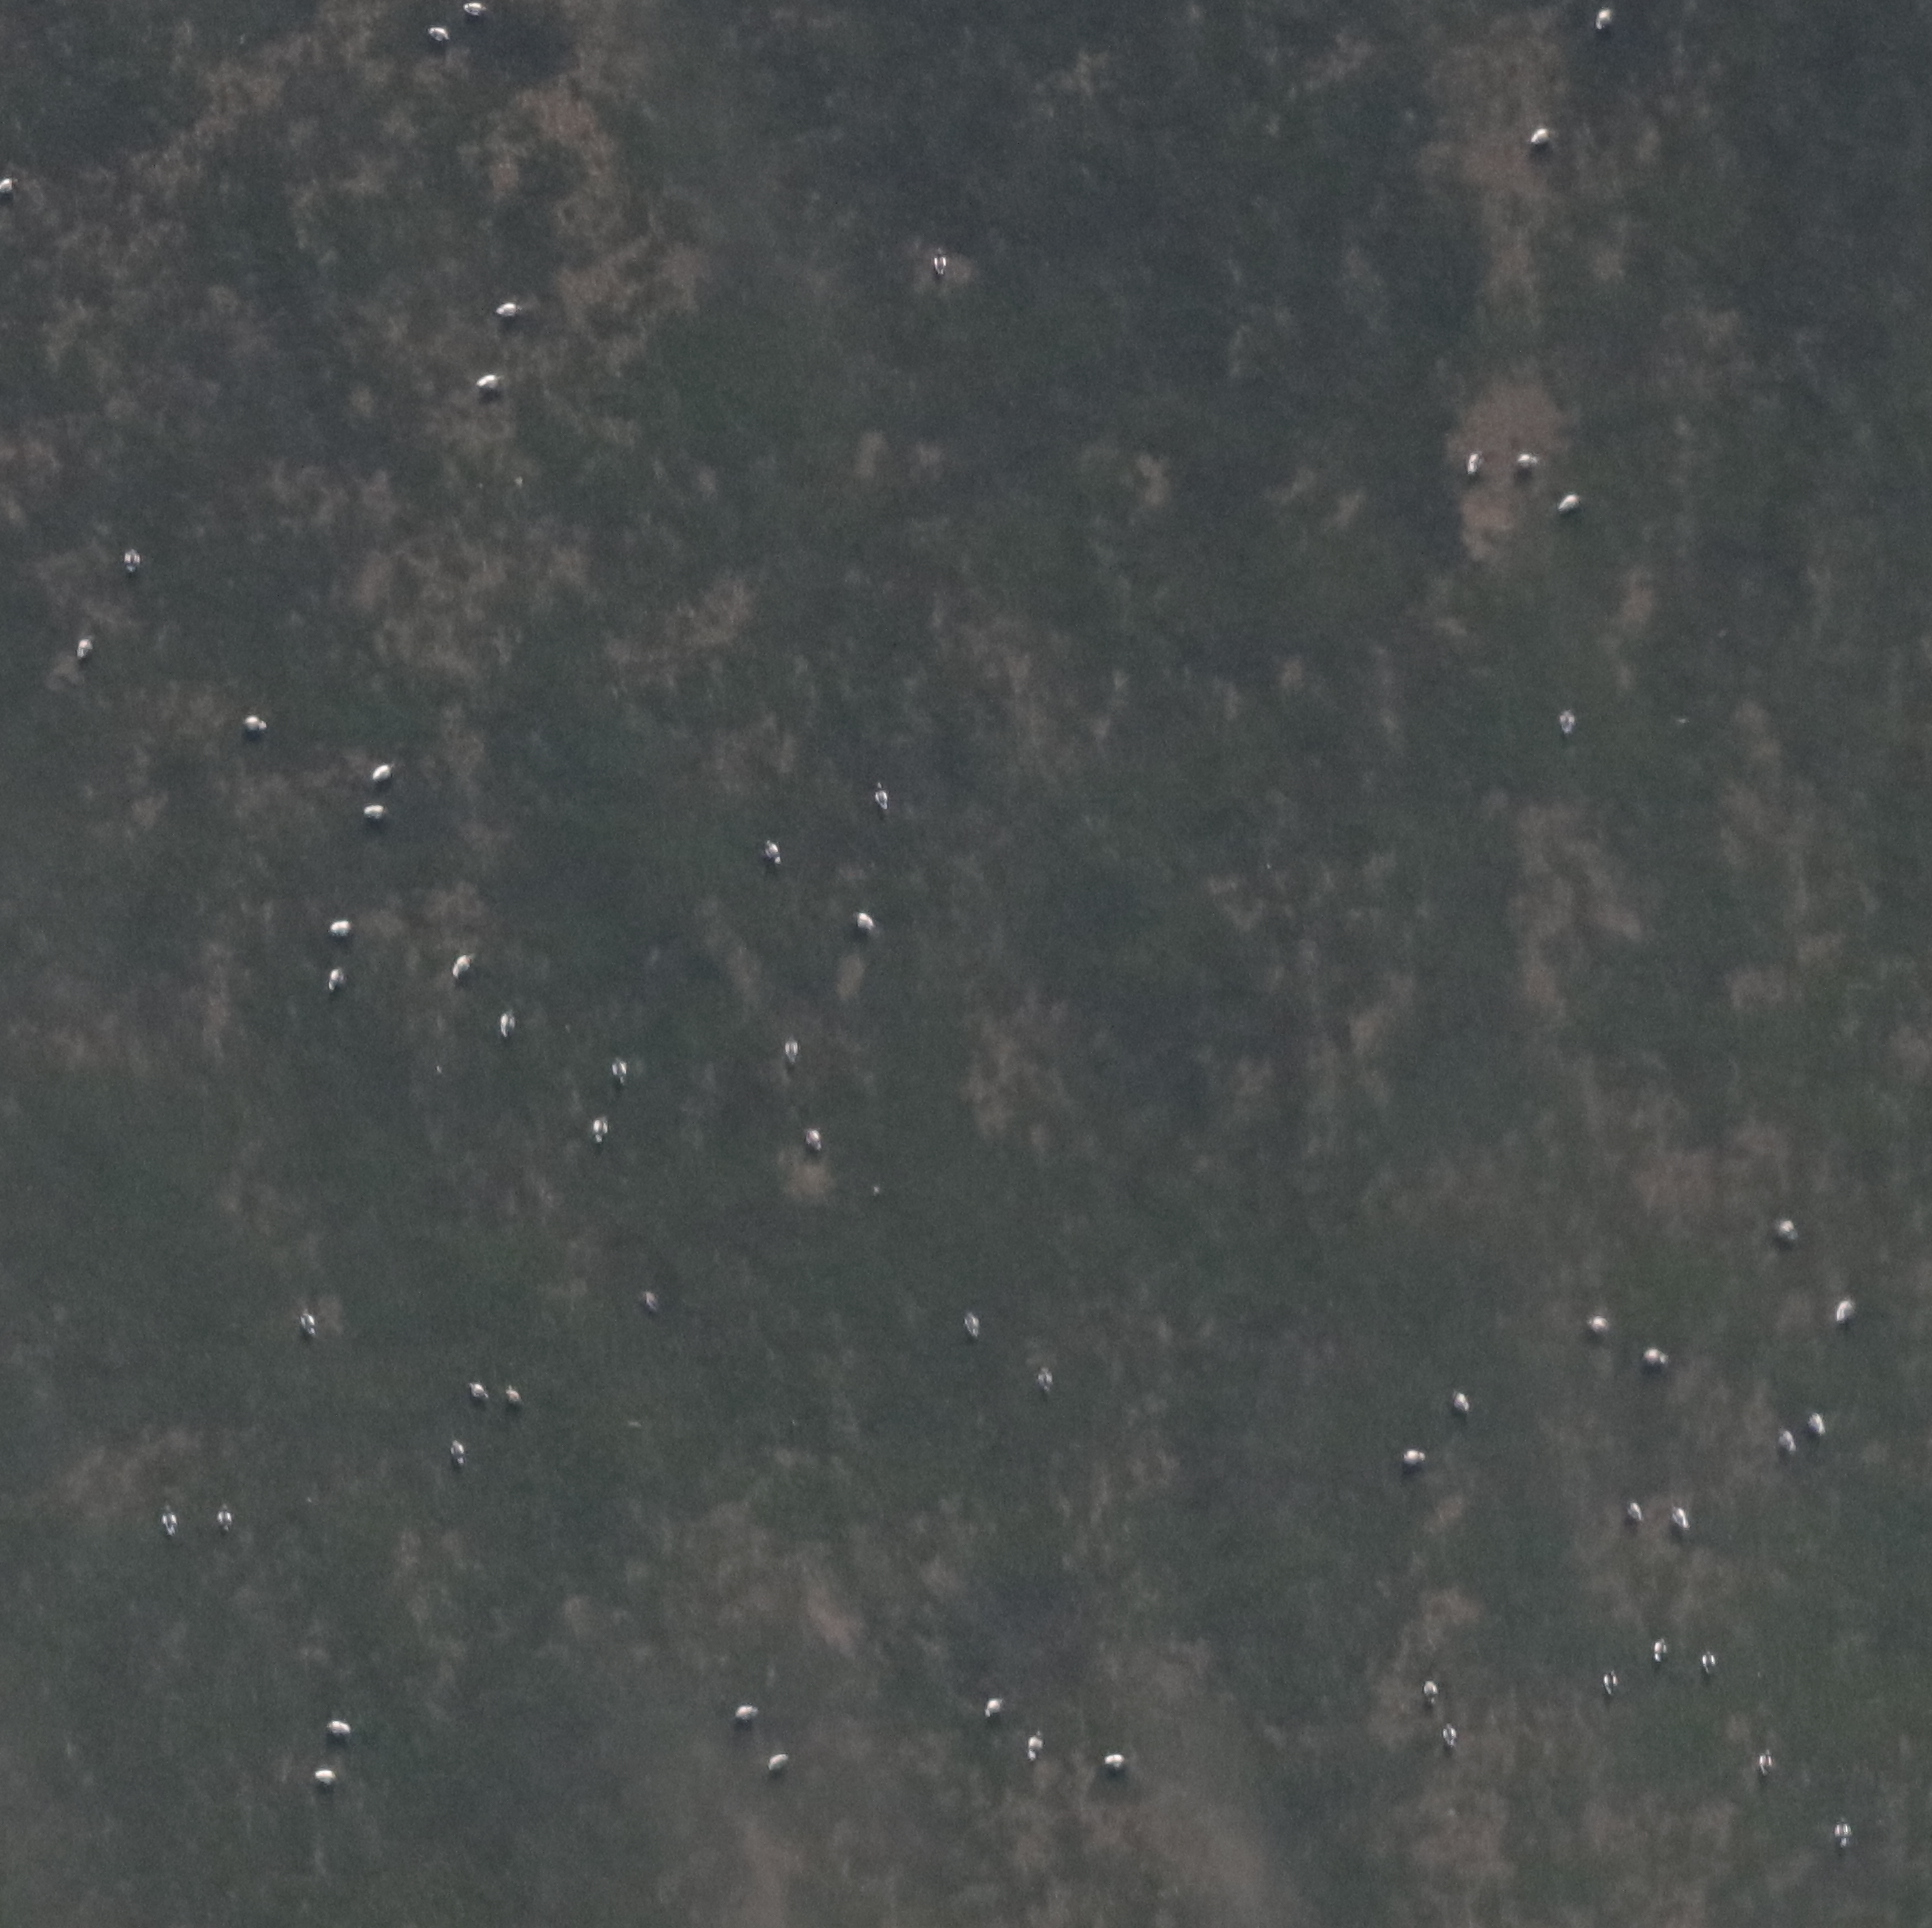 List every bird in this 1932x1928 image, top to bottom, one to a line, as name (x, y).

brant (1598, 7)
brant (477, 12)
brant (434, 38)
brant (1537, 135)
brant (937, 266)
brant (520, 308)
brant (497, 381)
brant (1534, 457)
brant (1477, 465)
brant (1567, 507)
brant (133, 572)
brant (88, 643)
brant (1556, 723)
brant (259, 726)
brant (383, 770)
brant (896, 802)
brant (376, 814)
brant (769, 853)
brant (345, 918)
brant (868, 918)
brant (328, 972)
brant (460, 972)
brant (514, 1027)
brant (787, 1058)
brant (629, 1070)
brant (605, 1126)
brant (818, 1136)
brant (1795, 1231)
brant (658, 1296)
brant (1842, 1301)
brant (976, 1325)
brant (312, 1330)
brant (1587, 1330)
brant (1654, 1359)
brant (1045, 1383)
brant (517, 1390)
brant (472, 1391)
brant (1465, 1401)
brant (1819, 1428)
brant (1785, 1446)
brant (470, 1457)
brant (1421, 1460)
brant (1646, 1517)
brant (170, 1518)
brant (222, 1523)
brant (1689, 1523)
brant (1661, 1653)
brant (1712, 1666)
brant (1611, 1681)
brant (1435, 1695)
brant (999, 1704)
brant (748, 1708)
brant (348, 1731)
brant (1451, 1736)
brant (1033, 1751)
brant (787, 1759)
brant (1762, 1765)
brant (1118, 1767)
brant (318, 1772)
brant (1834, 1829)